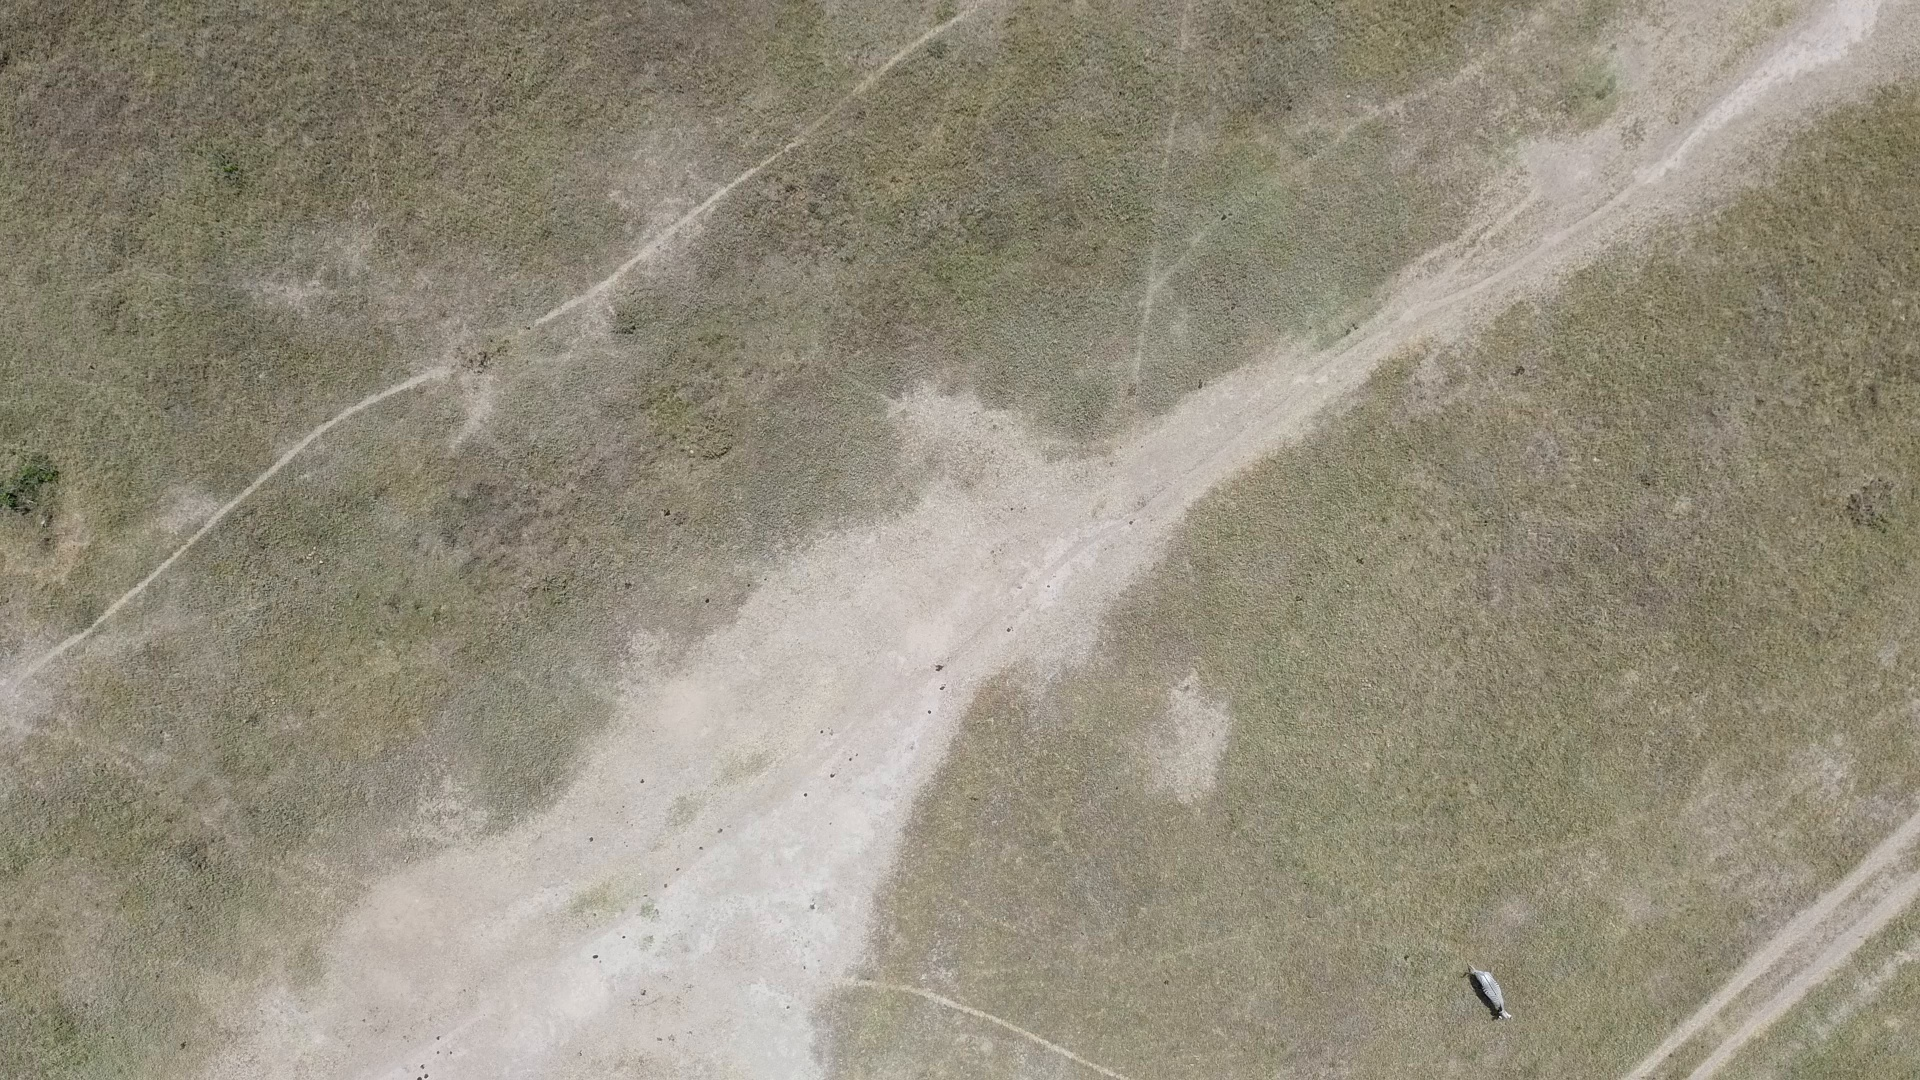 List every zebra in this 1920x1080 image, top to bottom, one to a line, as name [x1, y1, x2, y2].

zebra [1471, 968, 1509, 1018]